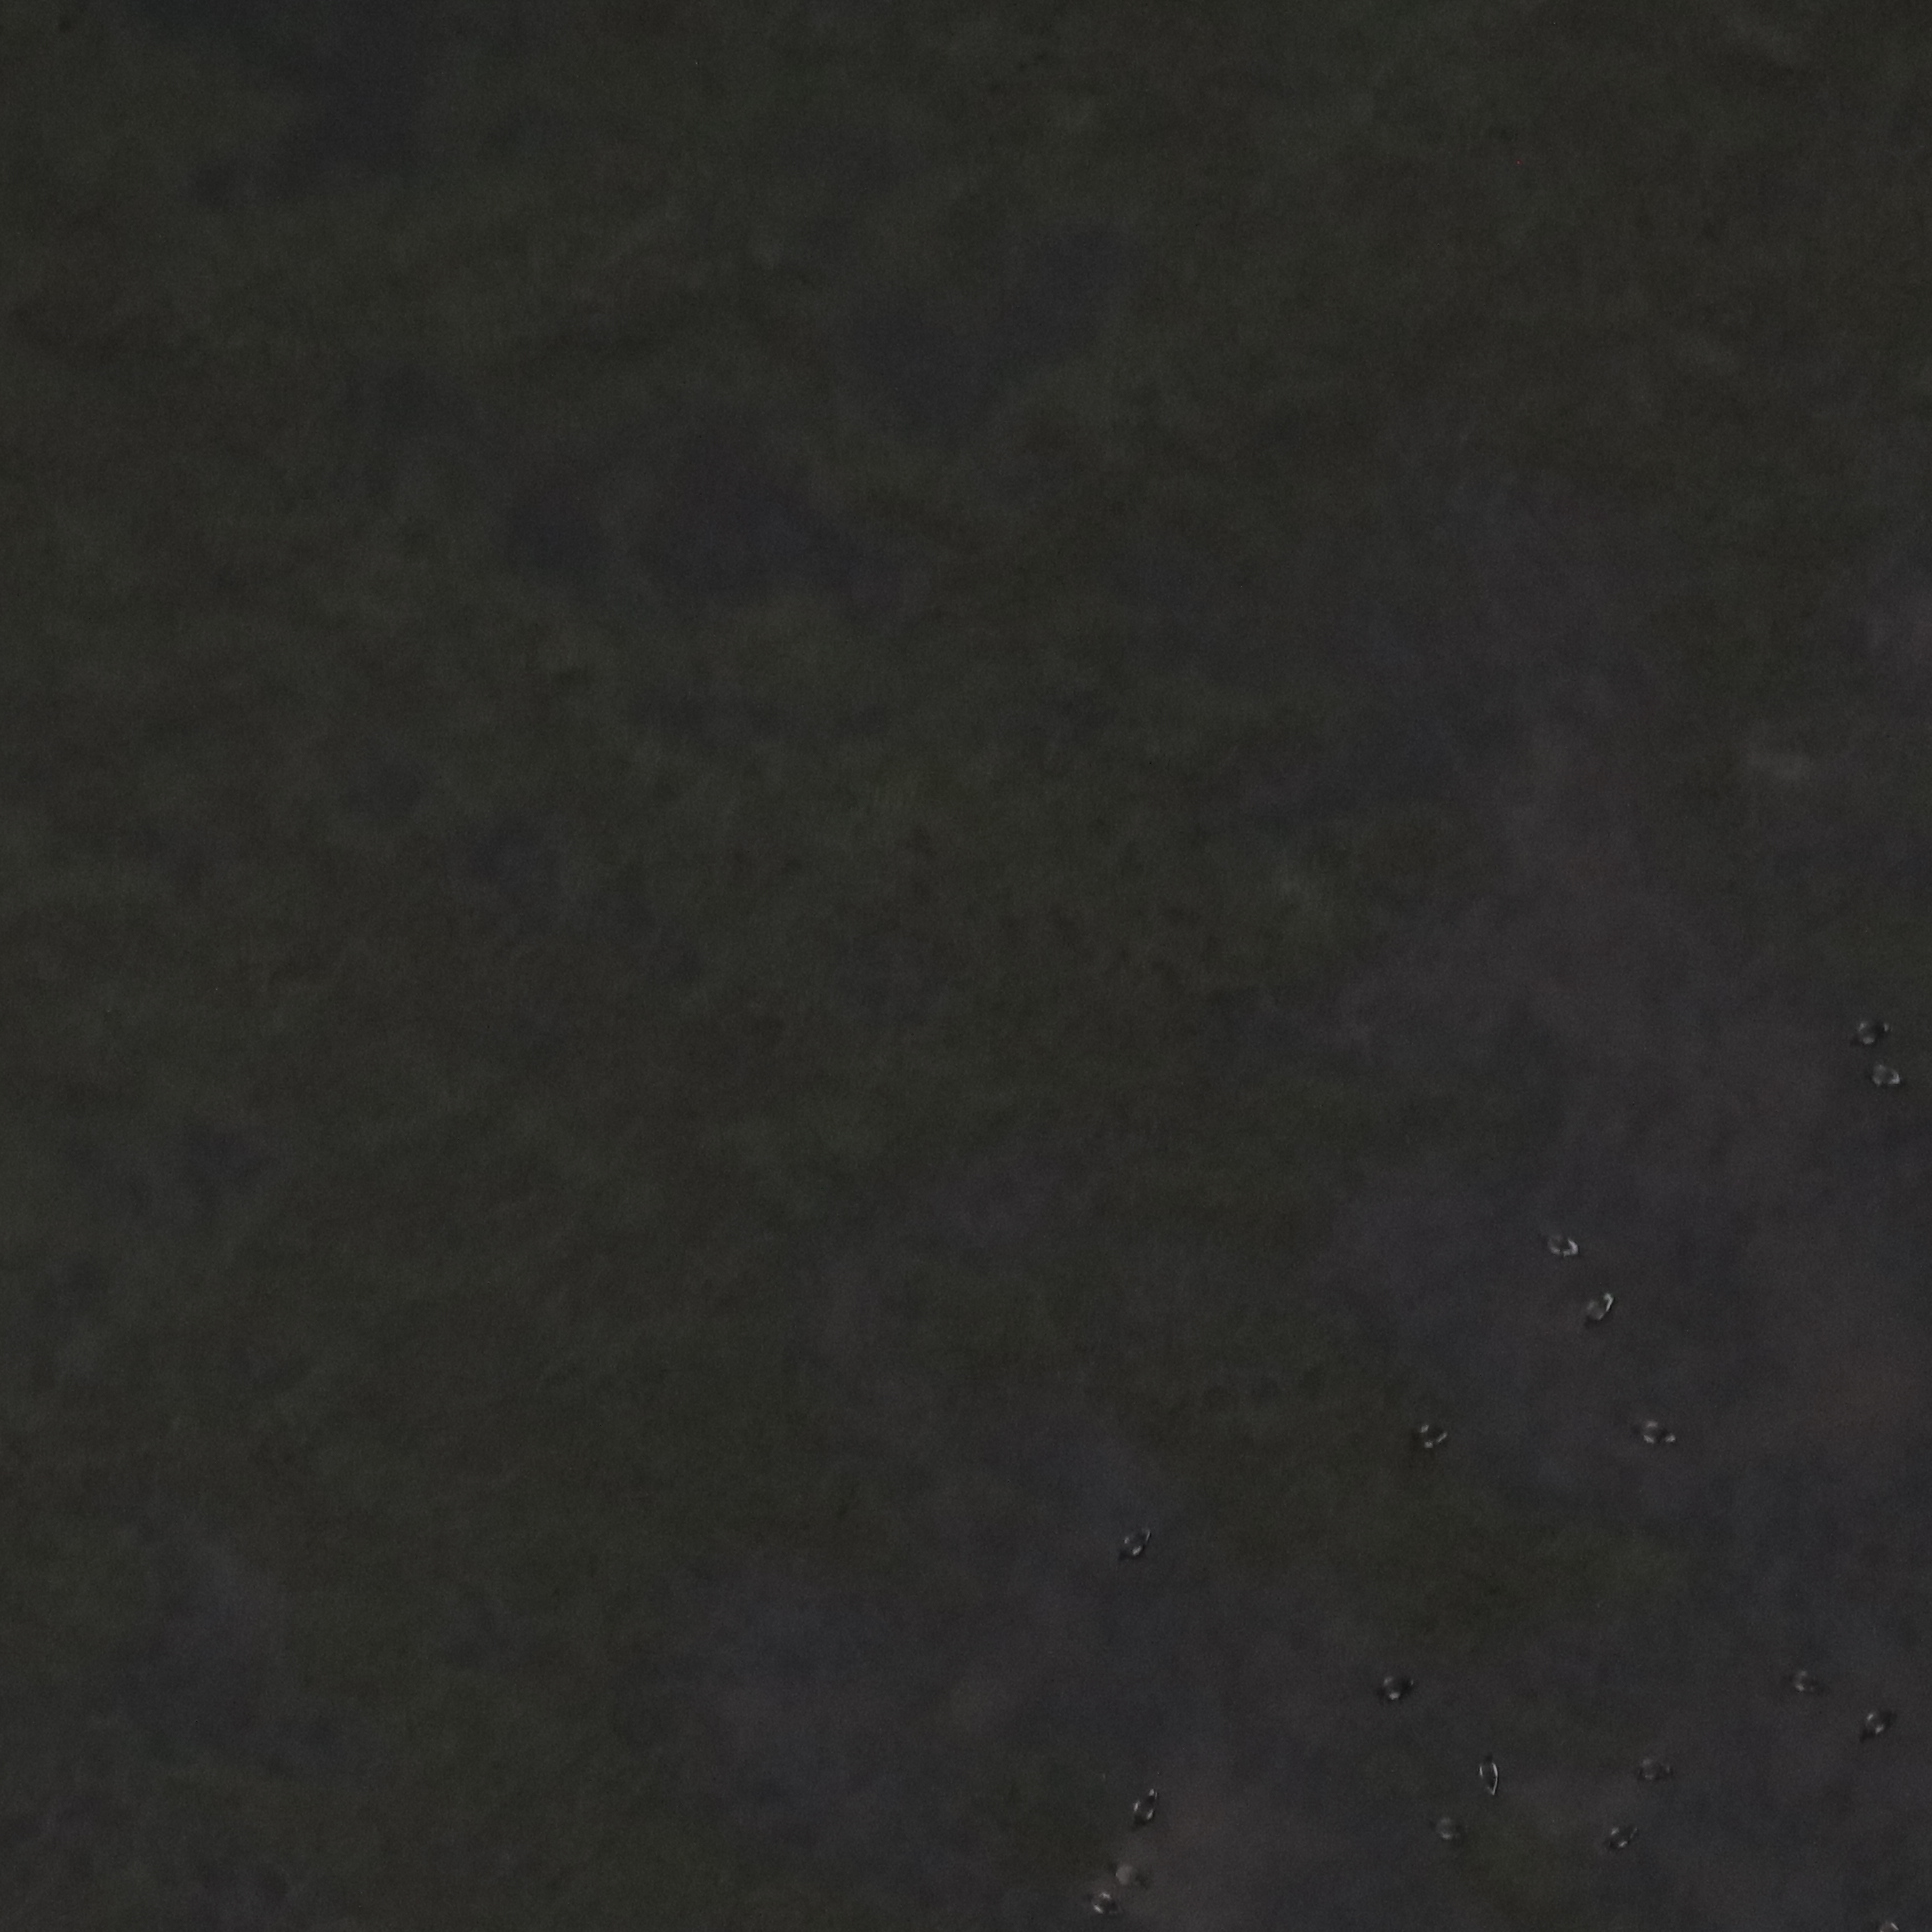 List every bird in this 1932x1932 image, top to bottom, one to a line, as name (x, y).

brant (1869, 1033)
brant (1885, 1076)
brant (1558, 1243)
brant (1597, 1308)
brant (1656, 1434)
brant (1431, 1437)
brant (1132, 1545)
brant (1795, 1680)
brant (1395, 1690)
brant (1880, 1727)
brant (1652, 1765)
brant (1492, 1774)
brant (1146, 1809)
brant (1445, 1828)
brant (1622, 1831)
brant (1128, 1873)
brant (1105, 1901)